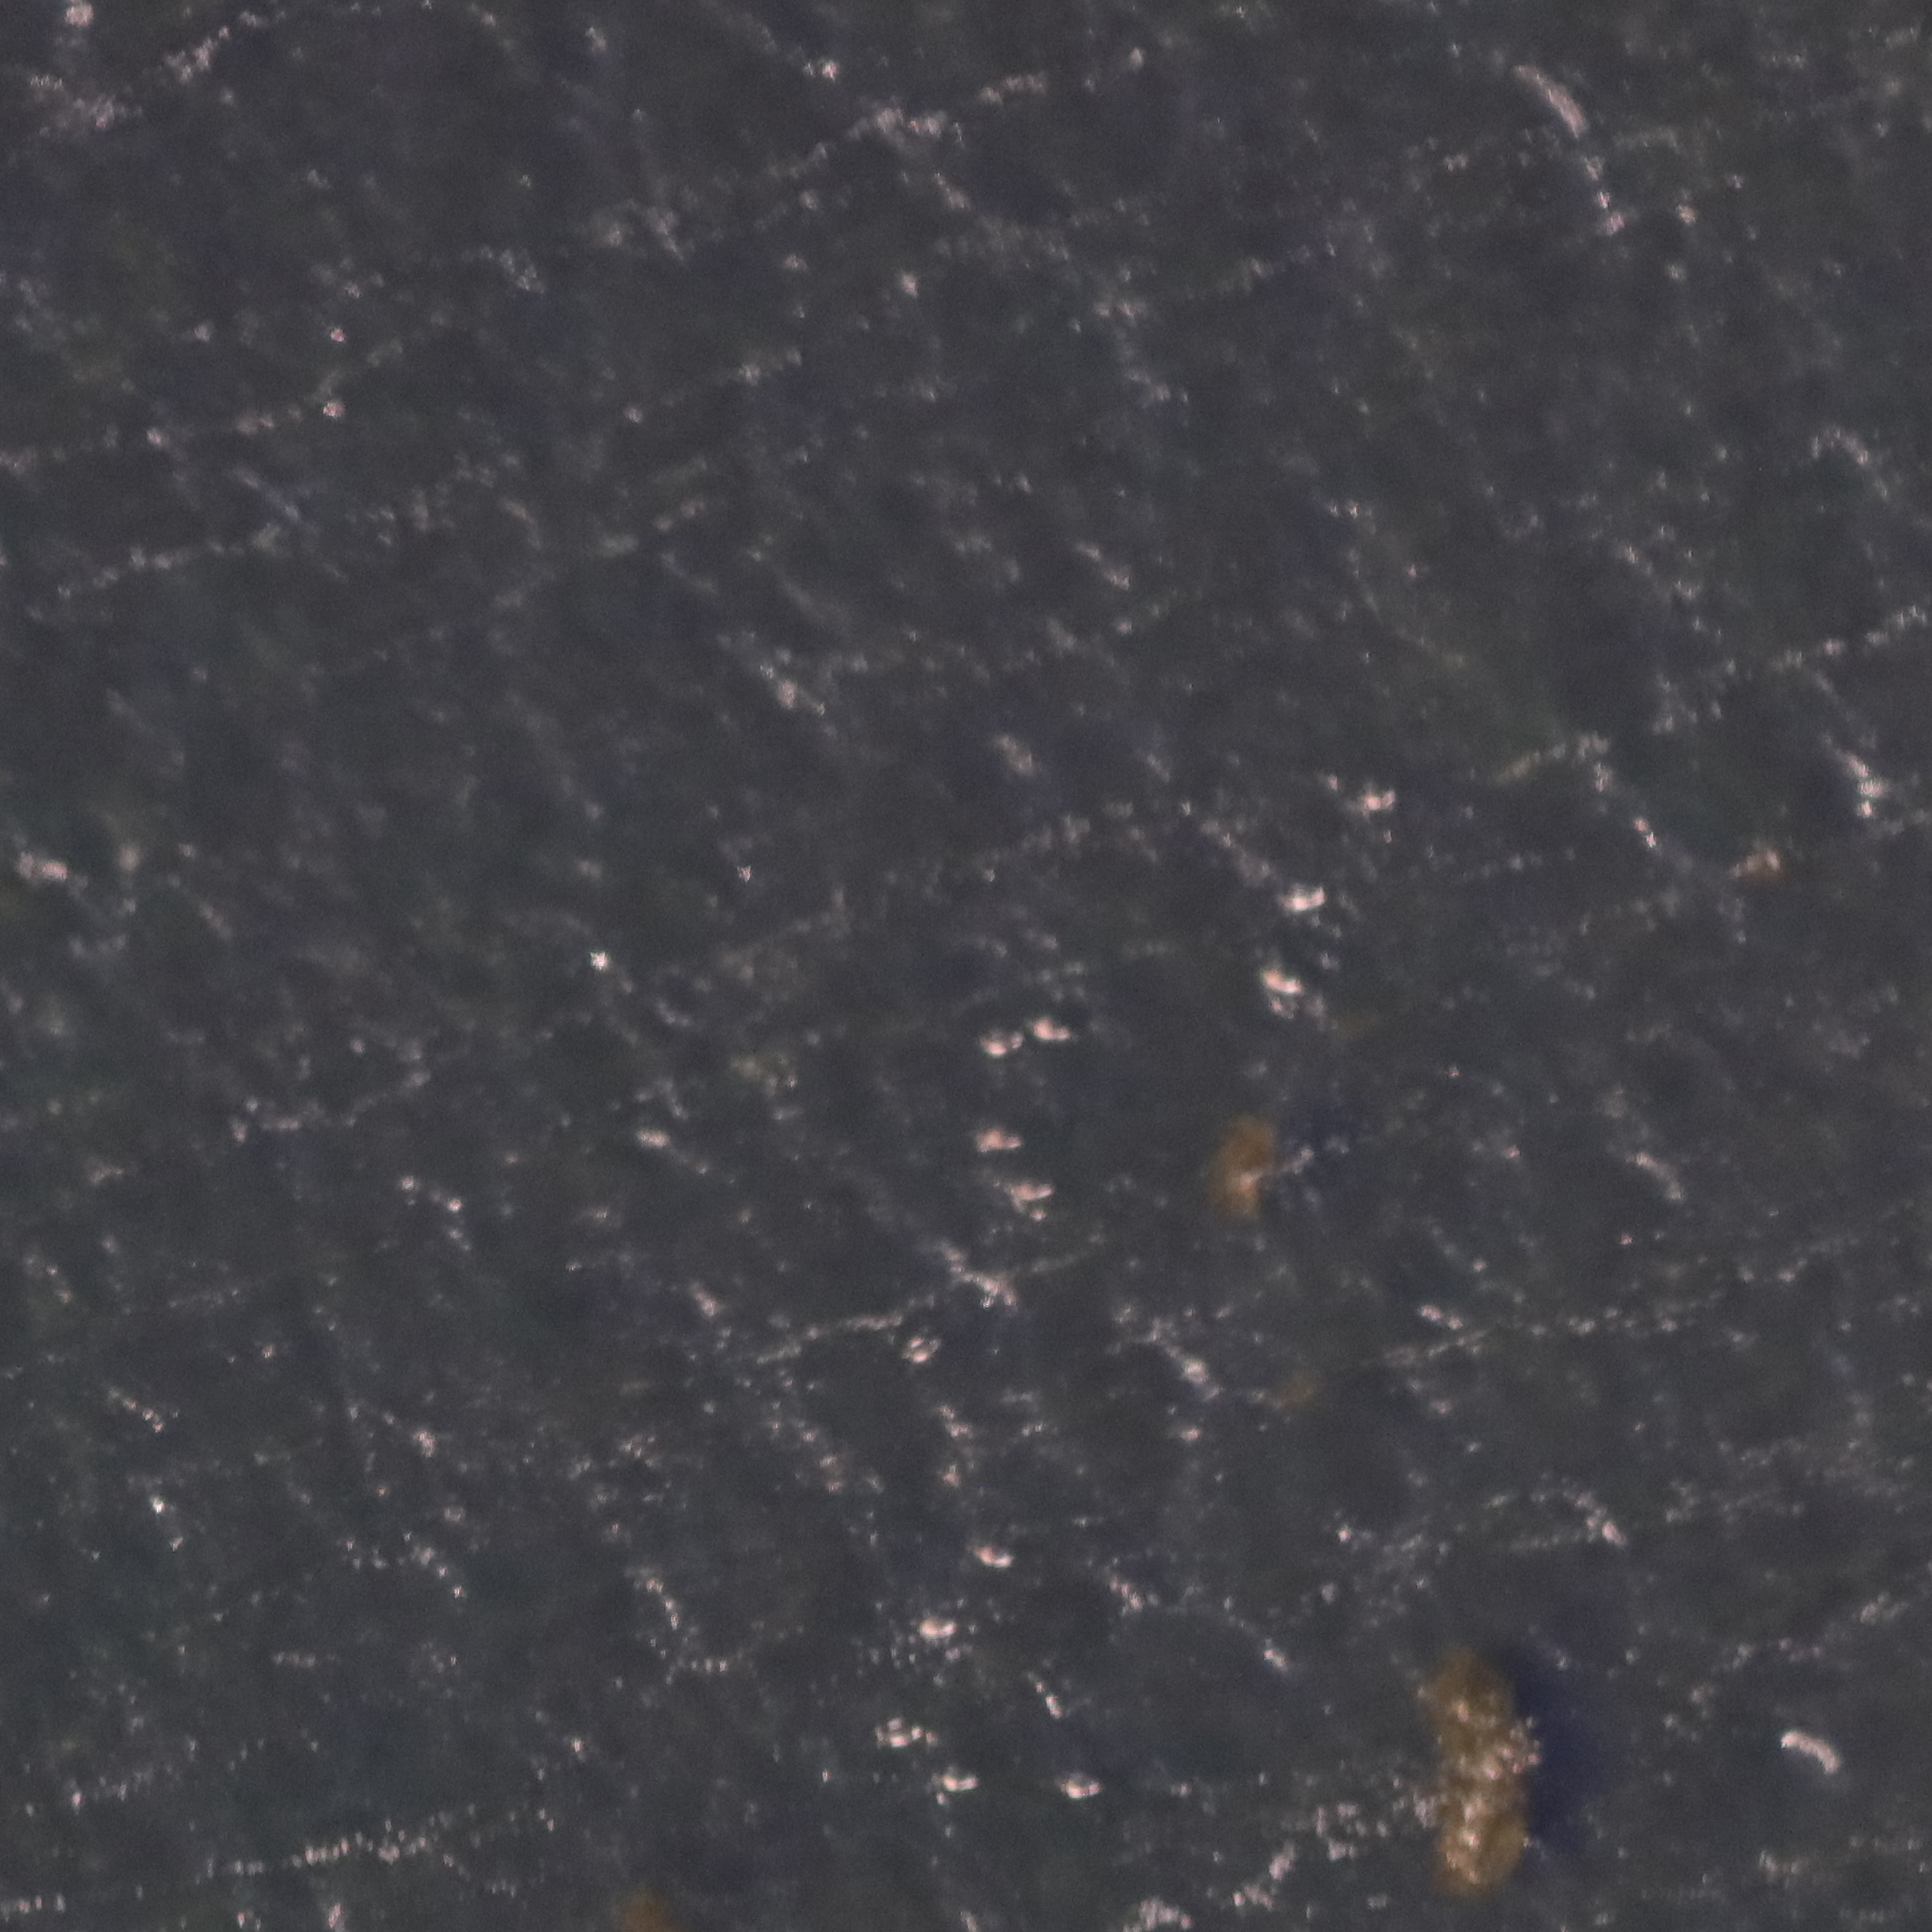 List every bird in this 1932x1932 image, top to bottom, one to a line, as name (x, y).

brant (1375, 799)
brant (1302, 901)
brant (1282, 979)
brant (1046, 1031)
brant (997, 1039)
brant (997, 1137)
brant (1029, 1190)
brant (920, 1346)
brant (993, 1556)
brant (942, 1625)
brant (899, 1737)
brant (956, 1778)
brant (1079, 1784)